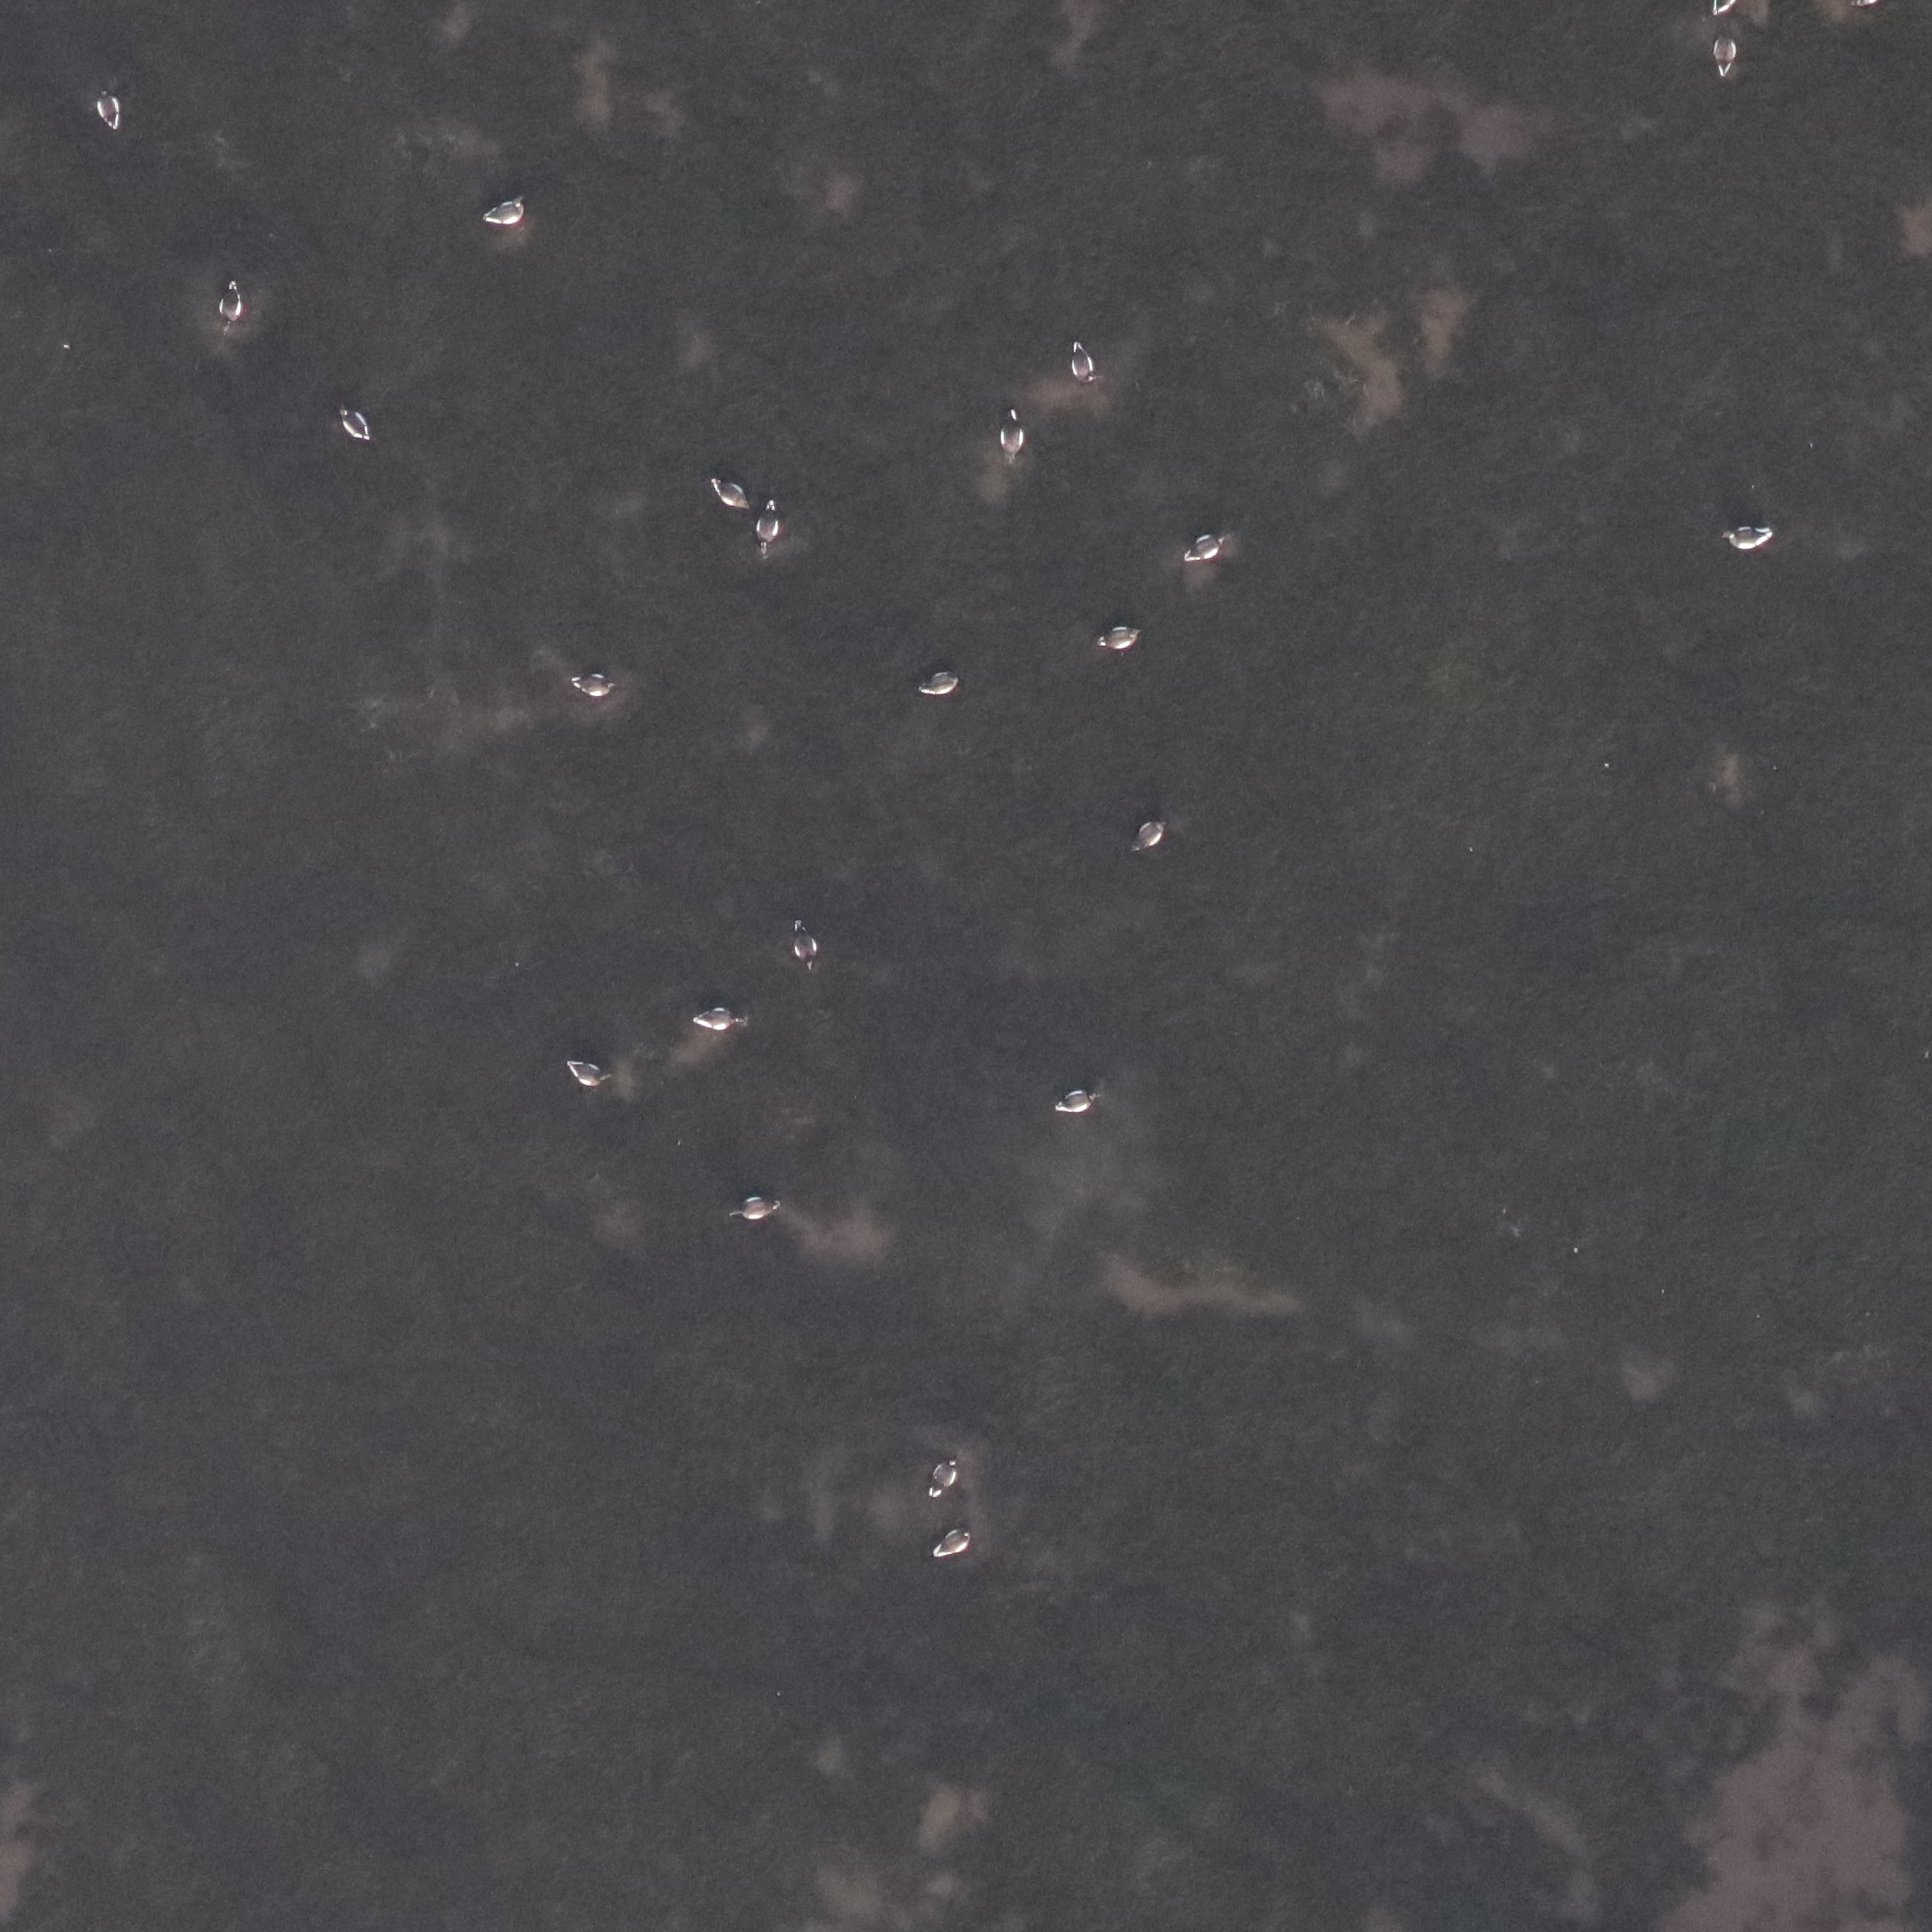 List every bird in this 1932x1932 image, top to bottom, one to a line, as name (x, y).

brant (1722, 52)
brant (109, 109)
brant (508, 214)
brant (233, 308)
brant (1082, 364)
brant (355, 425)
brant (1013, 441)
brant (732, 496)
brant (770, 530)
brant (1746, 538)
brant (1206, 548)
brant (1119, 639)
brant (943, 684)
brant (596, 687)
brant (1149, 835)
brant (806, 946)
brant (720, 1020)
brant (589, 1073)
brant (1075, 1100)
brant (757, 1208)
brant (943, 1476)
brant (954, 1542)